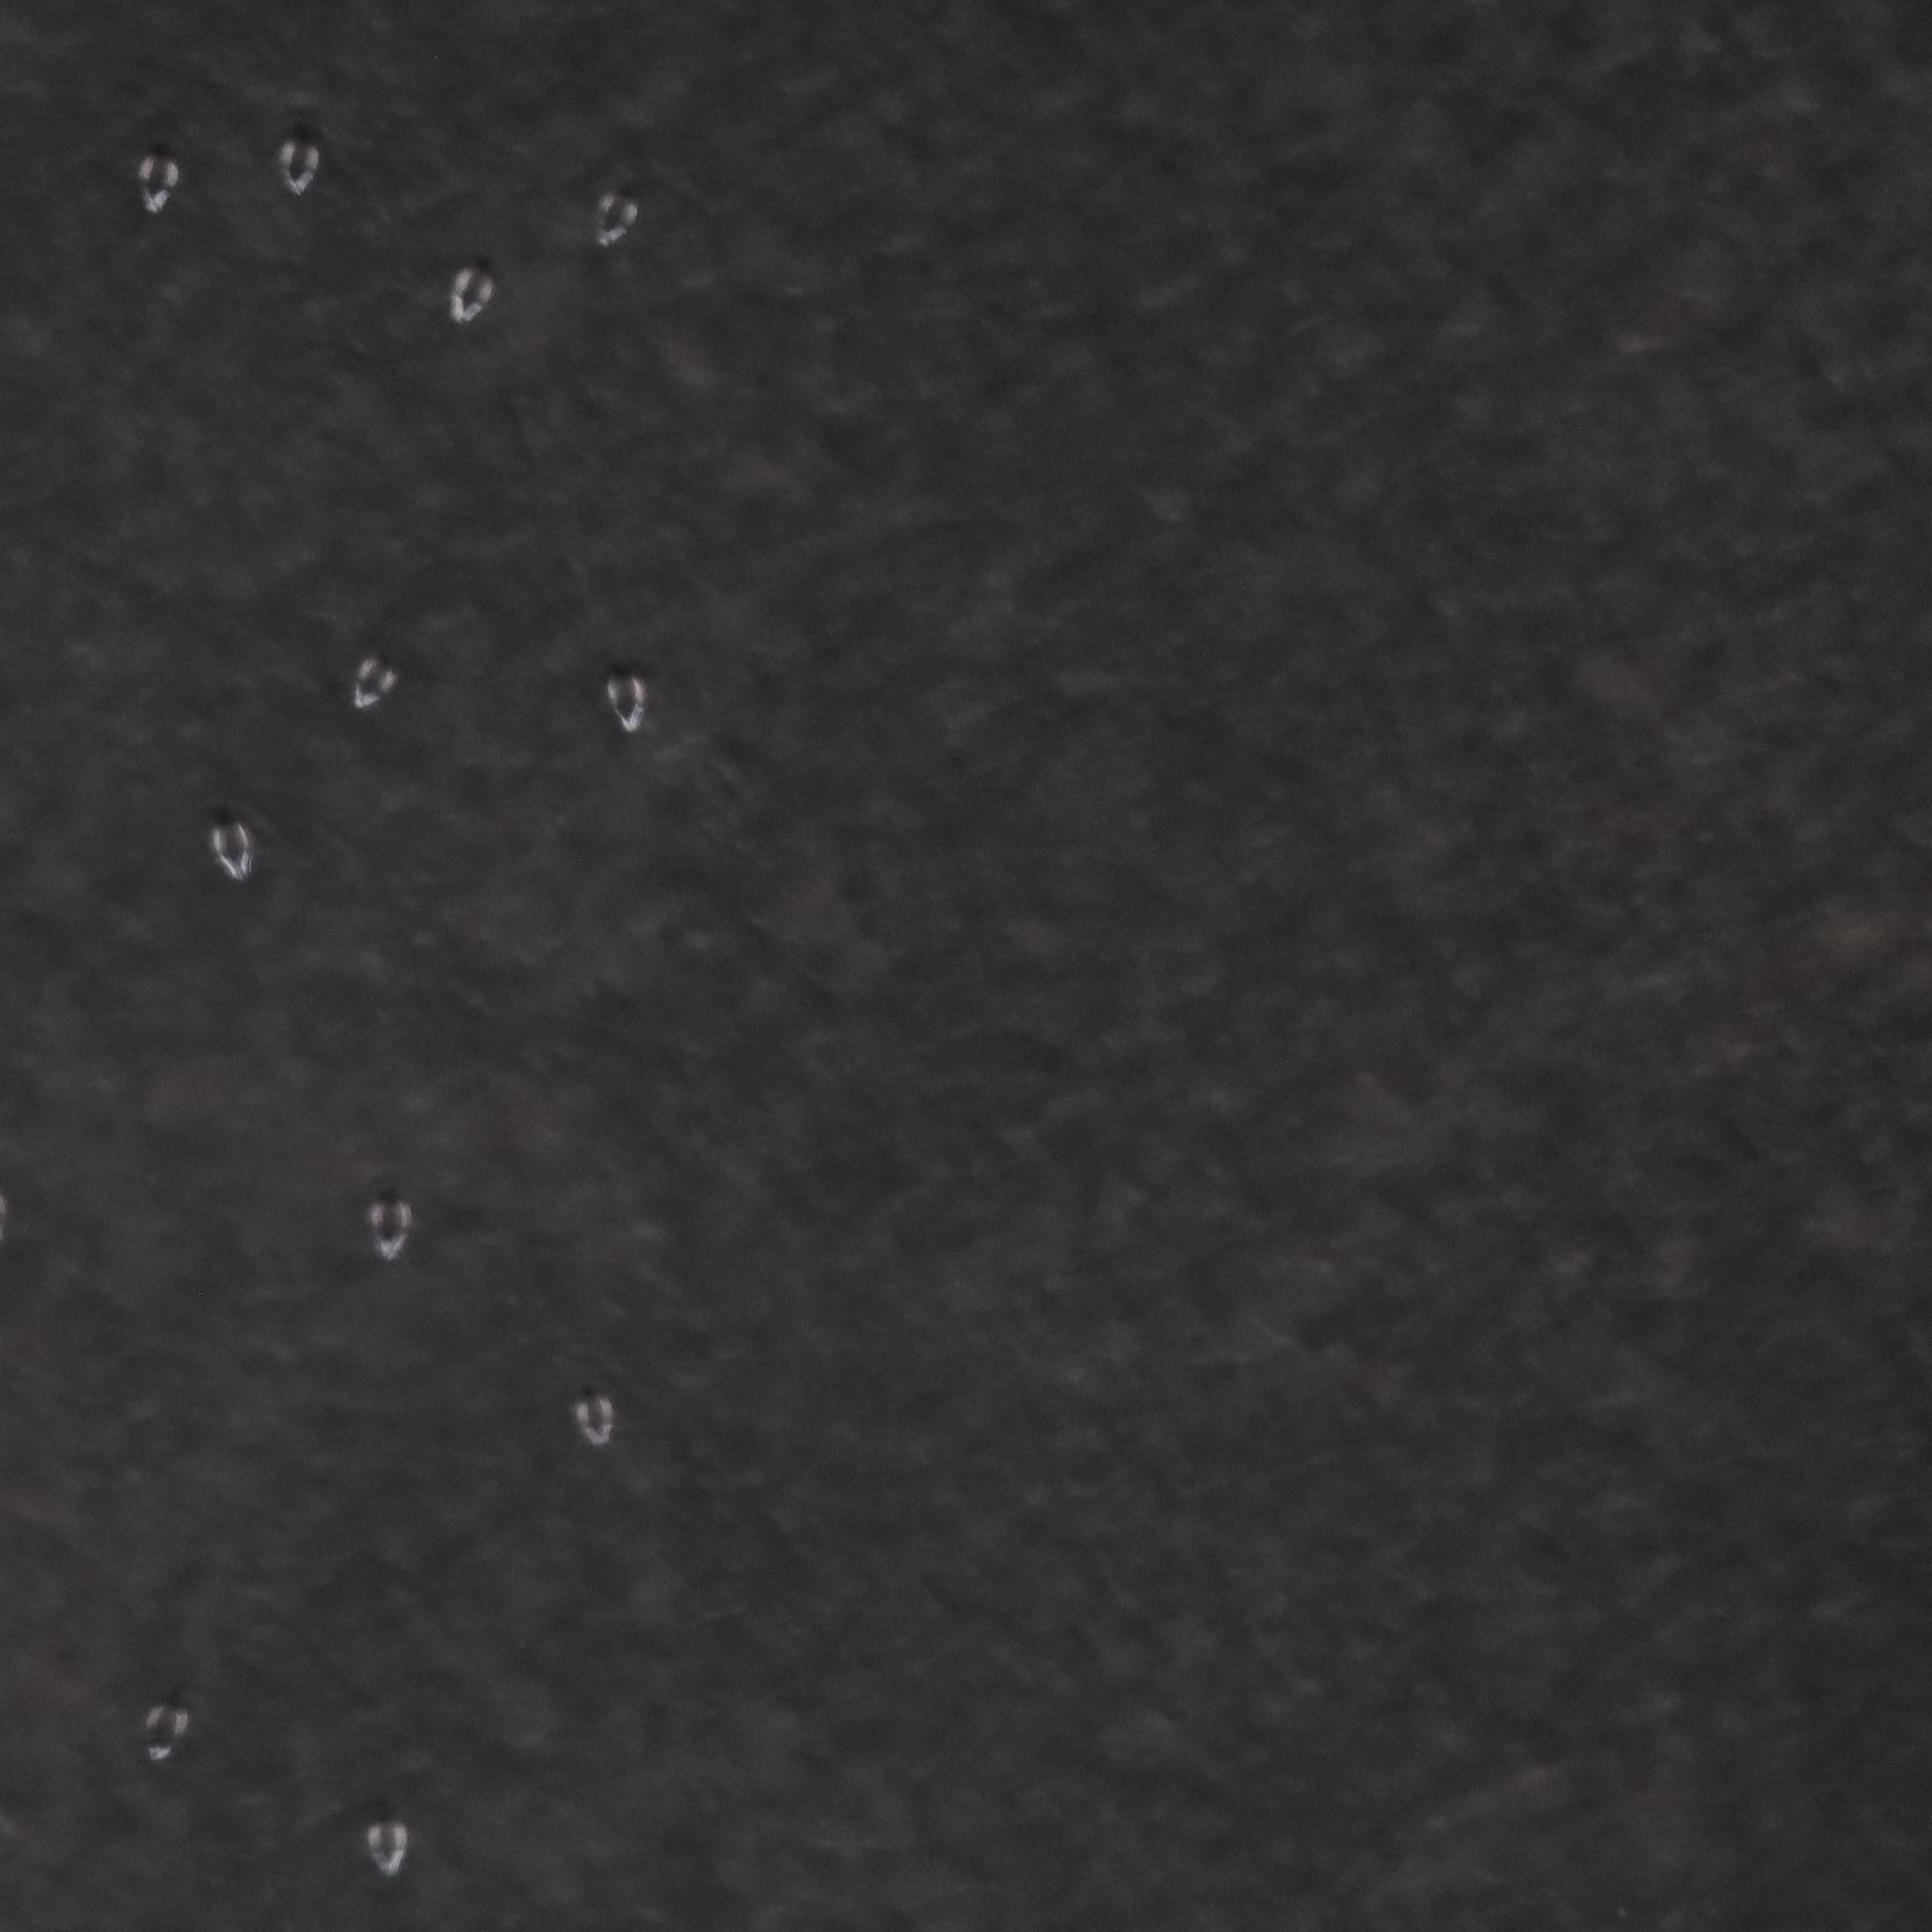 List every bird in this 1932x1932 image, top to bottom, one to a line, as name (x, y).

brant (301, 161)
brant (160, 175)
brant (617, 214)
brant (476, 292)
brant (373, 679)
brant (624, 697)
brant (232, 844)
brant (391, 1222)
brant (591, 1416)
brant (166, 1728)
brant (388, 1845)